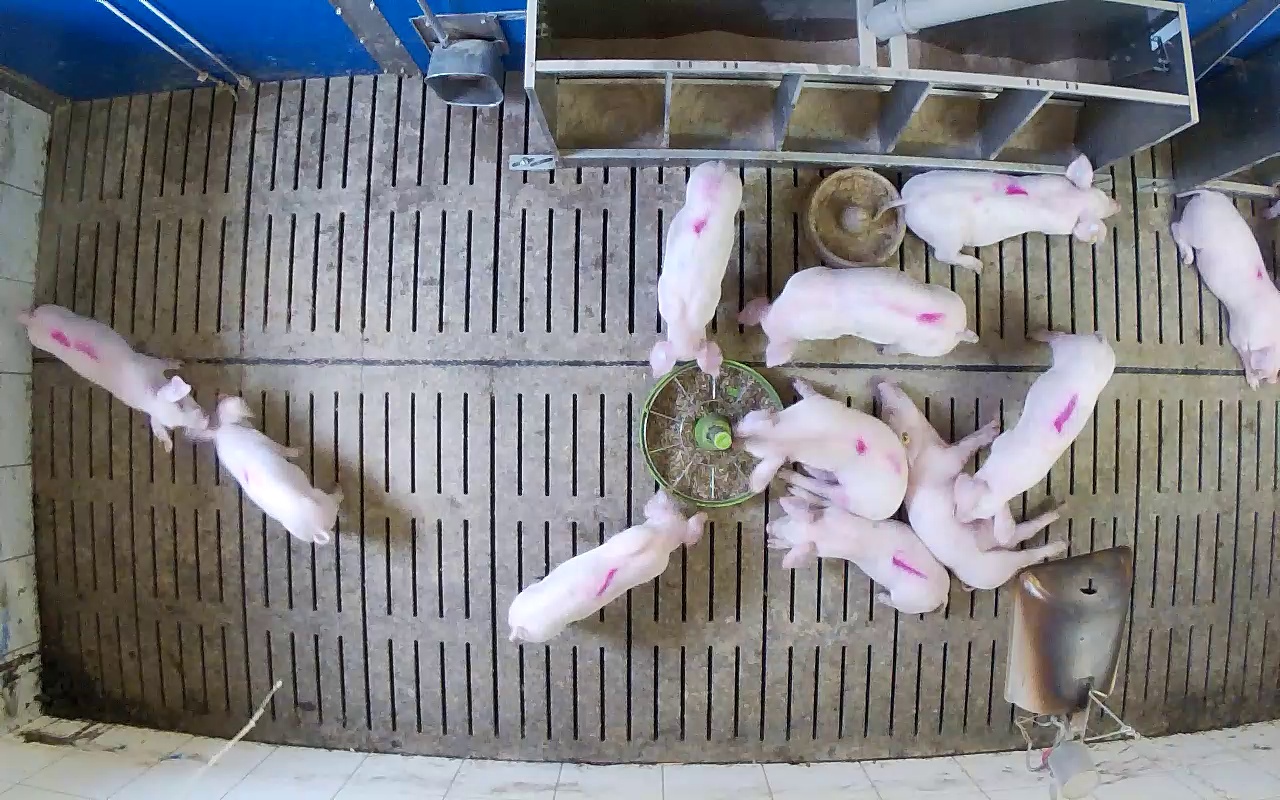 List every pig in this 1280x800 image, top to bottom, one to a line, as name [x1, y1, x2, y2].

pig [876, 151, 1124, 276]
pig [648, 161, 747, 384]
pig [1170, 189, 1279, 391]
pig [734, 261, 987, 372]
pig [16, 302, 212, 451]
pig [954, 327, 1118, 547]
pig [733, 377, 909, 522]
pig [876, 382, 1072, 593]
pig [184, 390, 346, 548]
pig [766, 484, 951, 615]
pig [504, 490, 709, 650]